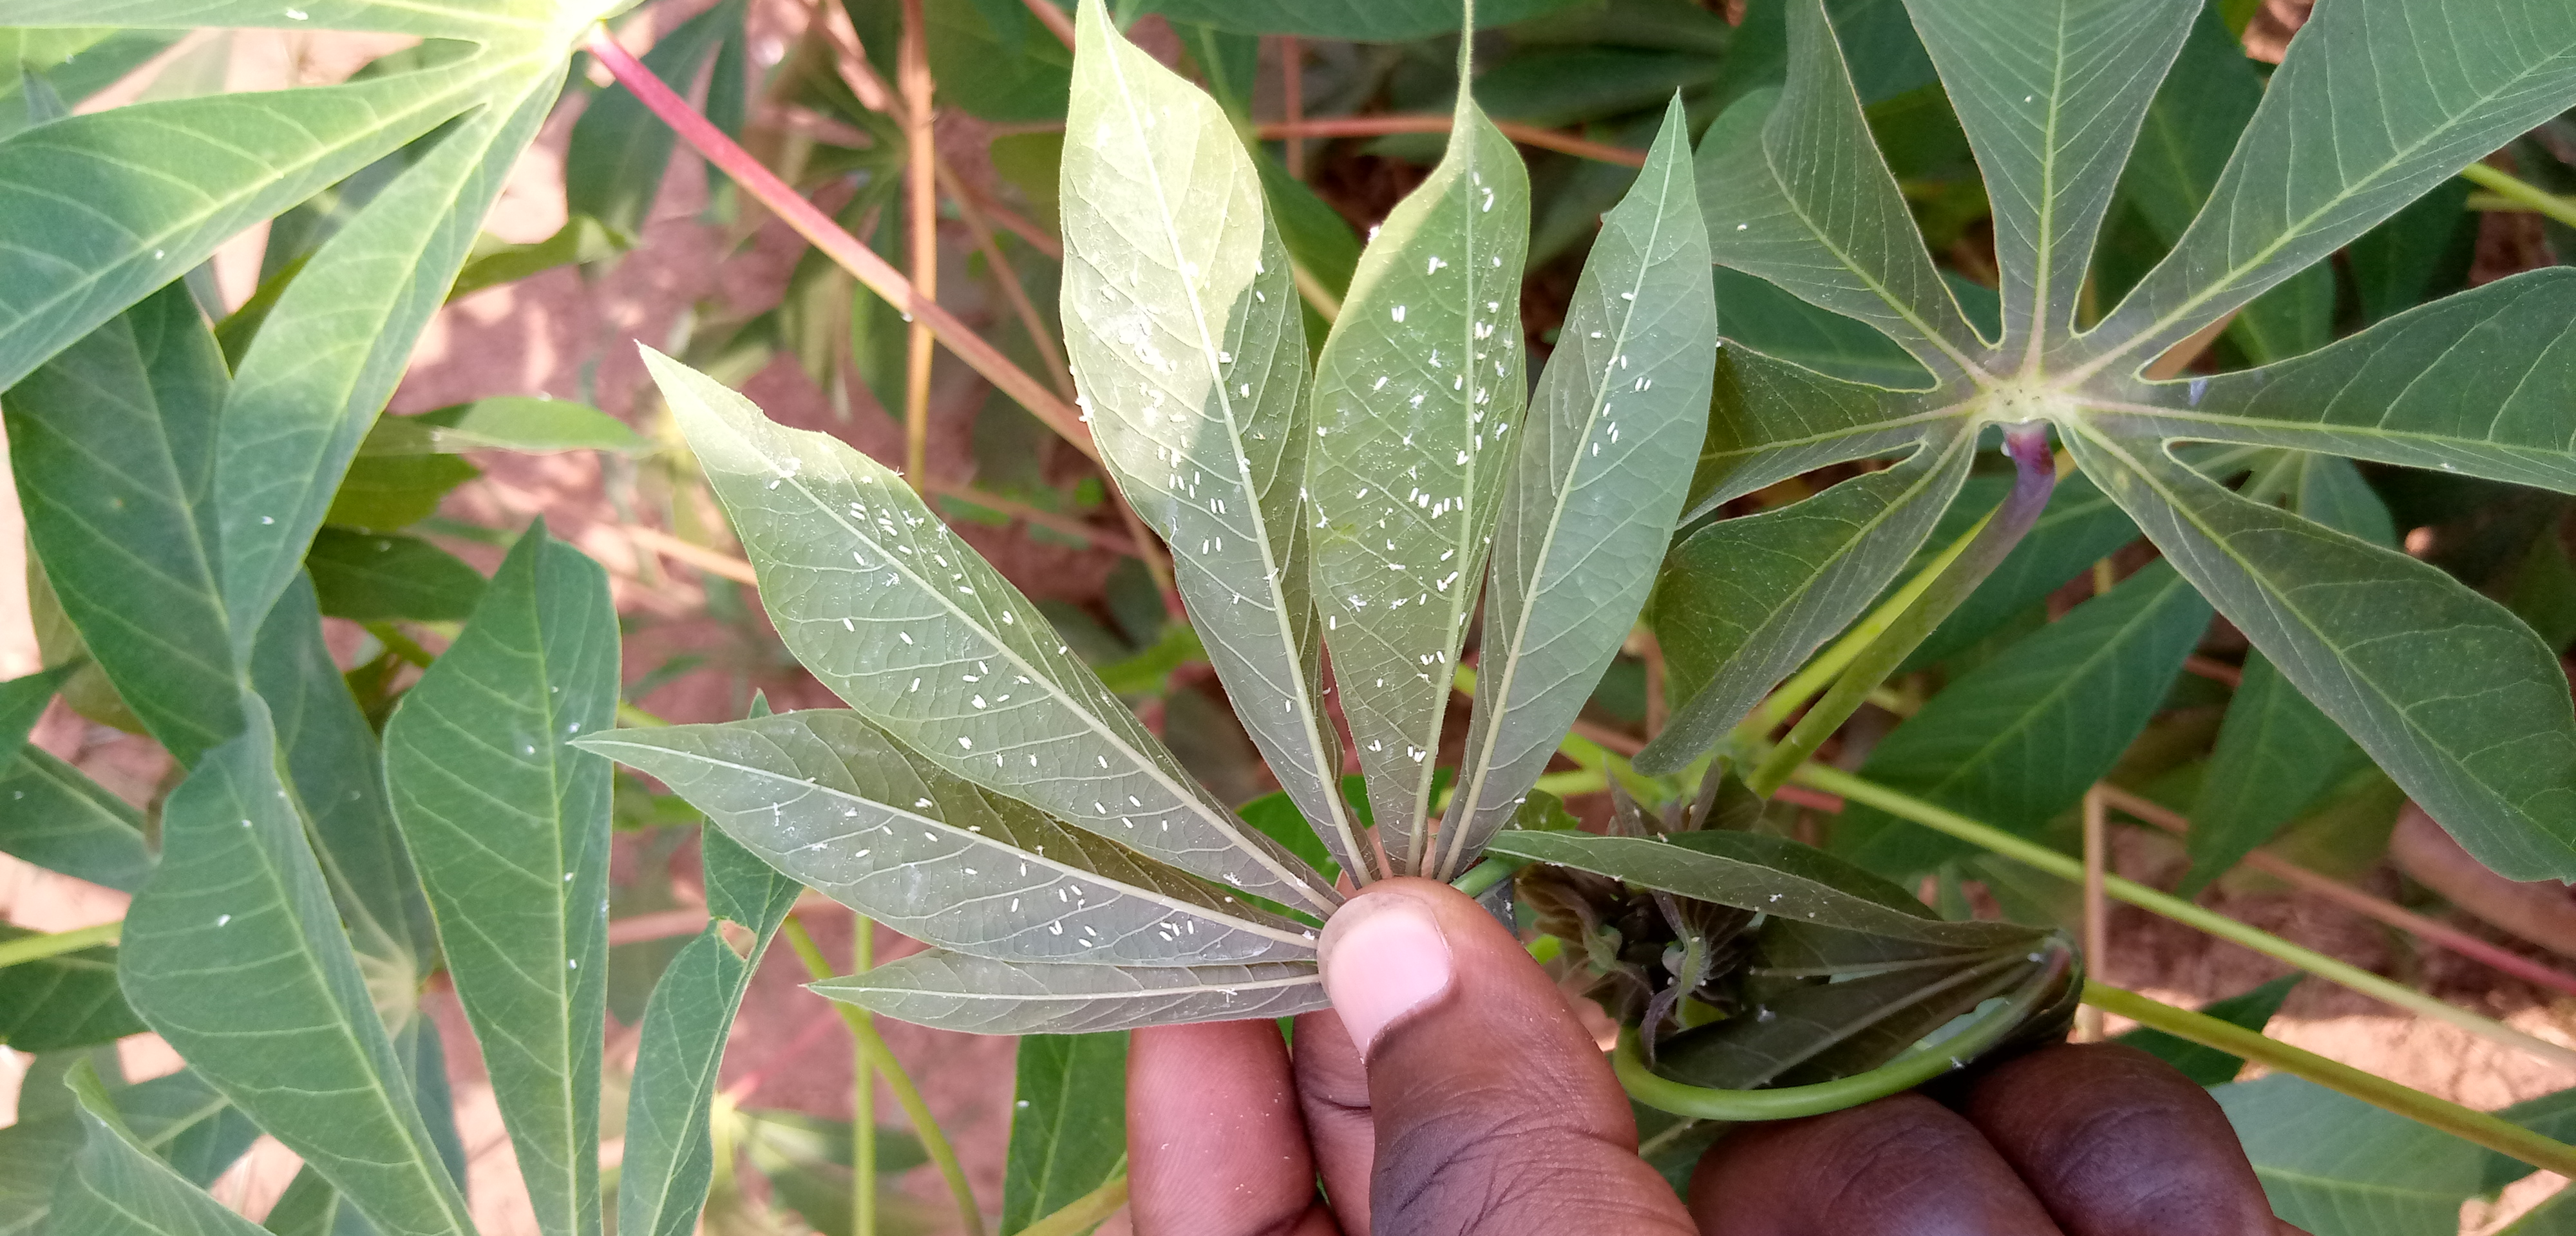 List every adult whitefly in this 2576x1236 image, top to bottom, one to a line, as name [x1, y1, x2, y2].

whitefly [283, 5, 314, 26]
whitefly [2023, 93, 2033, 105]
whitefly [1470, 169, 1483, 187]
whitefly [1479, 183, 1493, 196]
whitefly [1481, 193, 1496, 216]
whitefly [1735, 222, 1748, 233]
whitefly [1365, 223, 1383, 241]
whitefly [151, 245, 170, 265]
whitefly [1089, 248, 1102, 267]
whitefly [1426, 256, 1437, 277]
whitefly [1490, 256, 1503, 272]
whitefly [1252, 257, 1267, 276]
whitefly [1436, 260, 1449, 269]
whitefly [1128, 268, 1141, 288]
whitefly [1100, 286, 1118, 302]
whitefly [1255, 289, 1266, 304]
whitefly [1620, 290, 1635, 303]
whitefly [1485, 300, 1500, 309]
whitefly [1146, 302, 1163, 315]
whitefly [1397, 303, 1406, 324]
whitefly [1388, 304, 1398, 323]
whitefly [1472, 319, 1484, 344]
whitefly [1140, 321, 1155, 336]
whitefly [1483, 322, 1497, 341]
whitefly [1589, 328, 1602, 341]
whitefly [1501, 335, 1517, 350]
whitefly [1714, 339, 1723, 349]
whitefly [1425, 347, 1443, 369]
whitefly [1217, 351, 1232, 357]
whitefly [1619, 351, 1629, 371]
whitefly [1605, 353, 1618, 368]
whitefly [1218, 357, 1235, 364]
whitefly [1168, 357, 1179, 373]
whitefly [1493, 359, 1508, 380]
whitefly [1452, 370, 1464, 393]
whitefly [1368, 373, 1387, 393]
whitefly [1633, 374, 1644, 394]
whitefly [1642, 377, 1653, 392]
whitefly [1136, 380, 1149, 397]
whitefly [1240, 382, 1251, 400]
whitefly [1473, 385, 1488, 404]
whitefly [1407, 391, 1426, 409]
whitefly [1073, 395, 1094, 408]
whitefly [1151, 396, 1170, 408]
whitefly [1600, 401, 1613, 419]
whitefly [1168, 411, 1187, 425]
whitefly [1076, 415, 1090, 426]
whitefly [1492, 418, 1508, 444]
whitefly [1605, 419, 1617, 435]
whitefly [1314, 422, 1329, 439]
whitefly [1610, 429, 1620, 447]
whitefly [1400, 431, 1416, 449]
whitefly [1179, 433, 1189, 450]
whitefly [1474, 433, 1484, 452]
whitefly [1590, 440, 1599, 460]
whitefly [1157, 442, 1167, 464]
whitefly [1455, 449, 1470, 467]
whitefly [1170, 453, 1178, 471]
whitefly [1193, 467, 1202, 487]
whitefly [779, 468, 798, 479]
whitefly [1168, 471, 1175, 491]
whitefly [860, 473, 875, 488]
whitefly [1175, 473, 1187, 492]
whitefly [770, 478, 781, 492]
whitefly [1188, 483, 1196, 501]
whitefly [1408, 484, 1420, 503]
whitefly [1353, 486, 1370, 502]
whitefly [1424, 491, 1431, 512]
whitefly [1418, 494, 1424, 510]
whitefly [1454, 494, 1464, 514]
whitefly [1207, 495, 1218, 516]
whitefly [1442, 496, 1452, 514]
whitefly [1217, 497, 1227, 516]
whitefly [850, 500, 868, 514]
whitefly [1430, 500, 1438, 521]
whitefly [1437, 501, 1444, 518]
whitefly [880, 507, 893, 519]
whitefly [848, 509, 868, 523]
whitefly [258, 512, 278, 531]
whitefly [915, 515, 926, 529]
whitefly [876, 516, 896, 527]
whitefly [1376, 517, 1388, 532]
whitefly [934, 521, 951, 541]
whitefly [881, 523, 900, 538]
whitefly [1212, 532, 1226, 555]
whitefly [1201, 536, 1210, 557]
whitefly [1385, 538, 1398, 552]
whitefly [897, 543, 914, 556]
whitefly [1439, 545, 1455, 563]
whitefly [851, 549, 868, 568]
whitefly [933, 552, 949, 570]
whitefly [1386, 561, 1408, 575]
whitefly [882, 570, 902, 588]
whitefly [950, 570, 965, 582]
whitefly [1446, 570, 1460, 585]
whitefly [1434, 578, 1444, 594]
whitefly [957, 583, 975, 597]
whitefly [1416, 590, 1431, 608]
whitefly [1229, 592, 1242, 606]
whitefly [1345, 592, 1369, 613]
whitefly [1389, 596, 1407, 612]
whitefly [1328, 613, 1340, 631]
whitefly [842, 614, 858, 634]
whitefly [898, 628, 916, 648]
whitefly [1057, 643, 1068, 657]
whitefly [1436, 648, 1447, 666]
whitefly [1419, 652, 1428, 666]
whitefly [1428, 652, 1434, 667]
whitefly [976, 658, 994, 677]
whitefly [1415, 671, 1432, 687]
whitefly [1013, 671, 1036, 688]
whitefly [961, 672, 981, 684]
whitefly [908, 674, 924, 695]
whitefly [1376, 676, 1387, 690]
whitefly [996, 692, 1012, 703]
whitefly [973, 693, 987, 710]
whitefly [969, 698, 983, 711]
whitefly [1283, 698, 1295, 715]
whitefly [567, 720, 583, 735]
whitefly [962, 734, 972, 747]
whitefly [957, 735, 969, 751]
whitefly [1373, 737, 1385, 753]
whitefly [1366, 741, 1376, 753]
whitefly [1405, 742, 1414, 759]
whitefly [524, 742, 537, 757]
whitefly [1414, 749, 1420, 765]
whitefly [992, 750, 1007, 769]
whitefly [1417, 750, 1427, 763]
whitefly [1027, 752, 1041, 771]
whitefly [1095, 753, 1110, 771]
whitefly [804, 774, 817, 786]
whitefly [1128, 794, 1143, 809]
whitefly [918, 796, 934, 807]
whitefly [1512, 796, 1527, 806]
whitefly [914, 800, 929, 810]
whitefly [1094, 800, 1108, 816]
whitefly [772, 801, 783, 818]
whitefly [842, 805, 860, 821]
whitefly [1120, 815, 1134, 831]
whitefly [238, 816, 256, 830]
whitefly [1160, 818, 1170, 834]
whitefly [880, 822, 896, 838]
whitefly [967, 823, 982, 833]
whitefly [1653, 829, 1669, 843]
whitefly [924, 830, 939, 842]
whitefly [811, 841, 829, 852]
whitefly [853, 847, 871, 859]
whitefly [1019, 860, 1029, 877]
whitefly [965, 866, 978, 877]
whitefly [560, 867, 578, 886]
whitefly [1222, 870, 1242, 887]
whitefly [1057, 886, 1068, 903]
whitefly [1767, 890, 1785, 905]
whitefly [1223, 894, 1235, 906]
whitefly [1010, 897, 1020, 913]
whitefly [1504, 899, 1515, 915]
whitefly [213, 910, 238, 930]
whitefly [1188, 918, 1196, 936]
whitefly [1055, 919, 1064, 935]
whitefly [1157, 919, 1173, 931]
whitefly [1171, 921, 1182, 938]
whitefly [1083, 924, 1097, 937]
whitefly [1048, 925, 1059, 936]
whitefly [1302, 928, 1316, 942]
whitefly [1158, 930, 1173, 942]
whitefly [1076, 937, 1095, 949]
whitefly [565, 955, 580, 972]